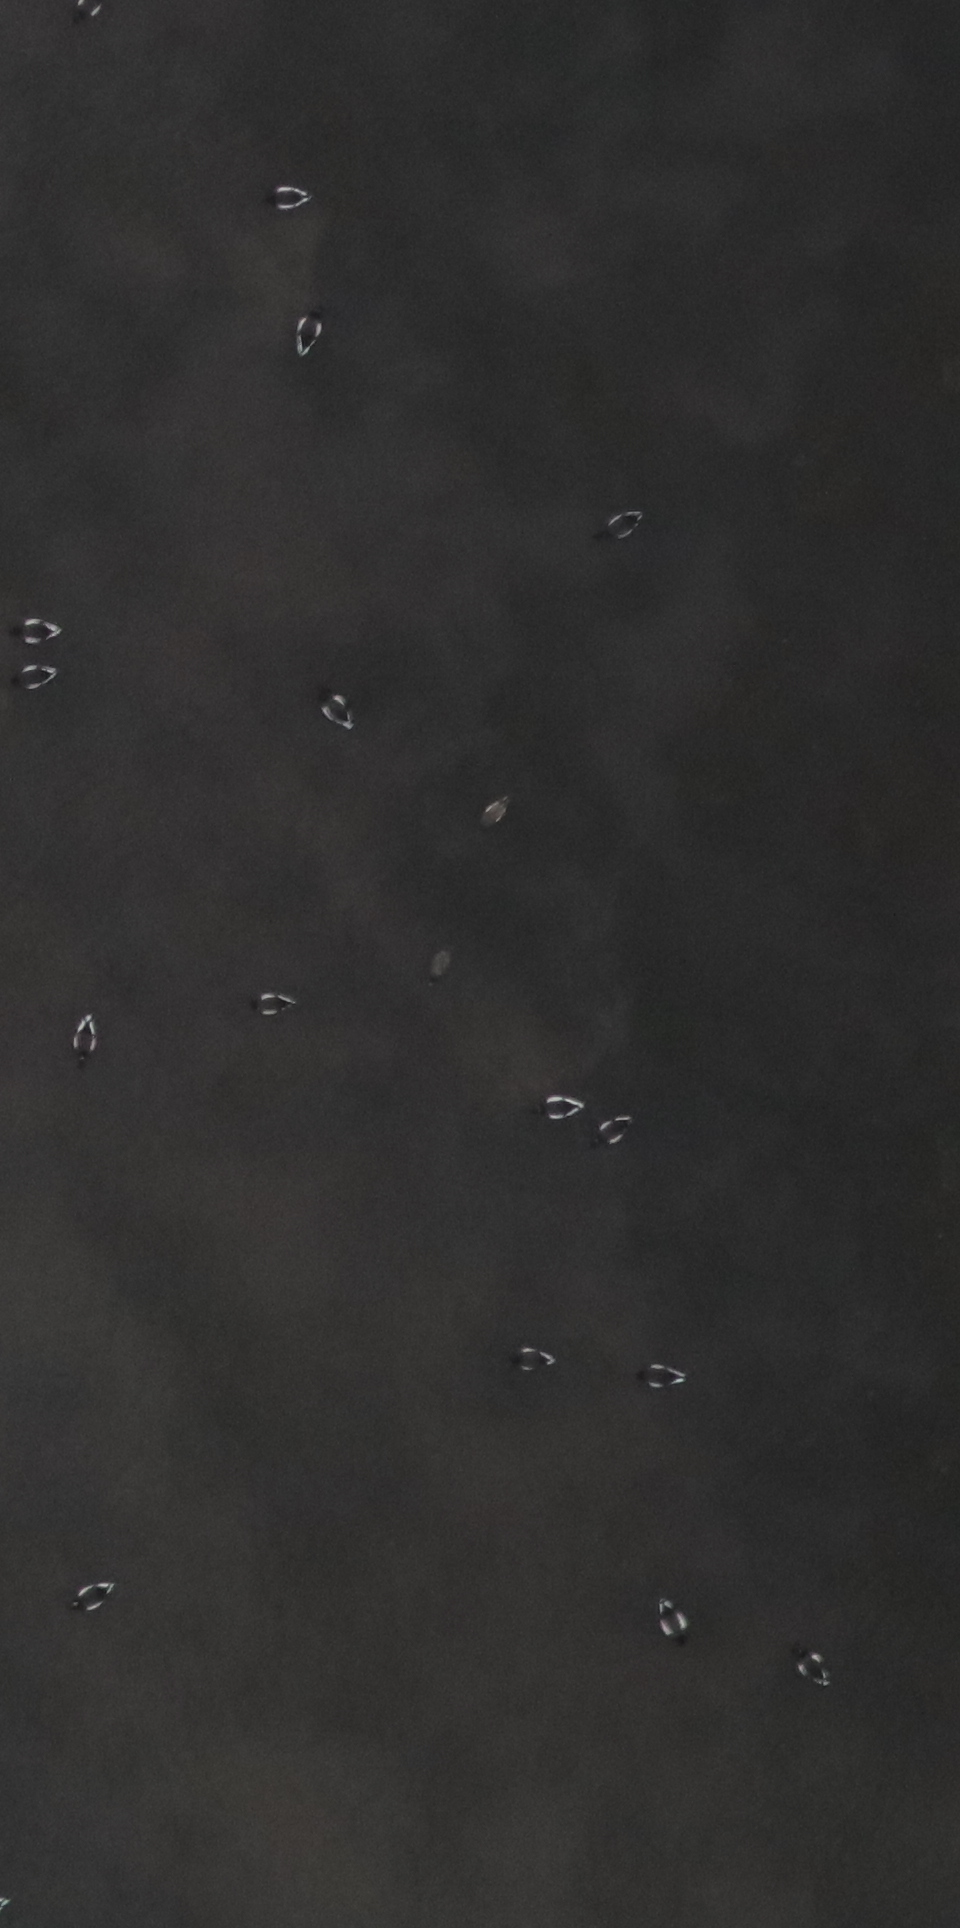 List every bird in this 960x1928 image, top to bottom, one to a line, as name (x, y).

brant (91, 1)
brant (287, 197)
brant (309, 331)
brant (623, 524)
brant (34, 631)
brant (32, 678)
brant (338, 710)
brant (492, 811)
brant (436, 966)
brant (272, 1002)
brant (85, 1039)
brant (560, 1108)
brant (610, 1130)
brant (533, 1360)
brant (661, 1375)
brant (91, 1596)
brant (673, 1621)
brant (810, 1665)